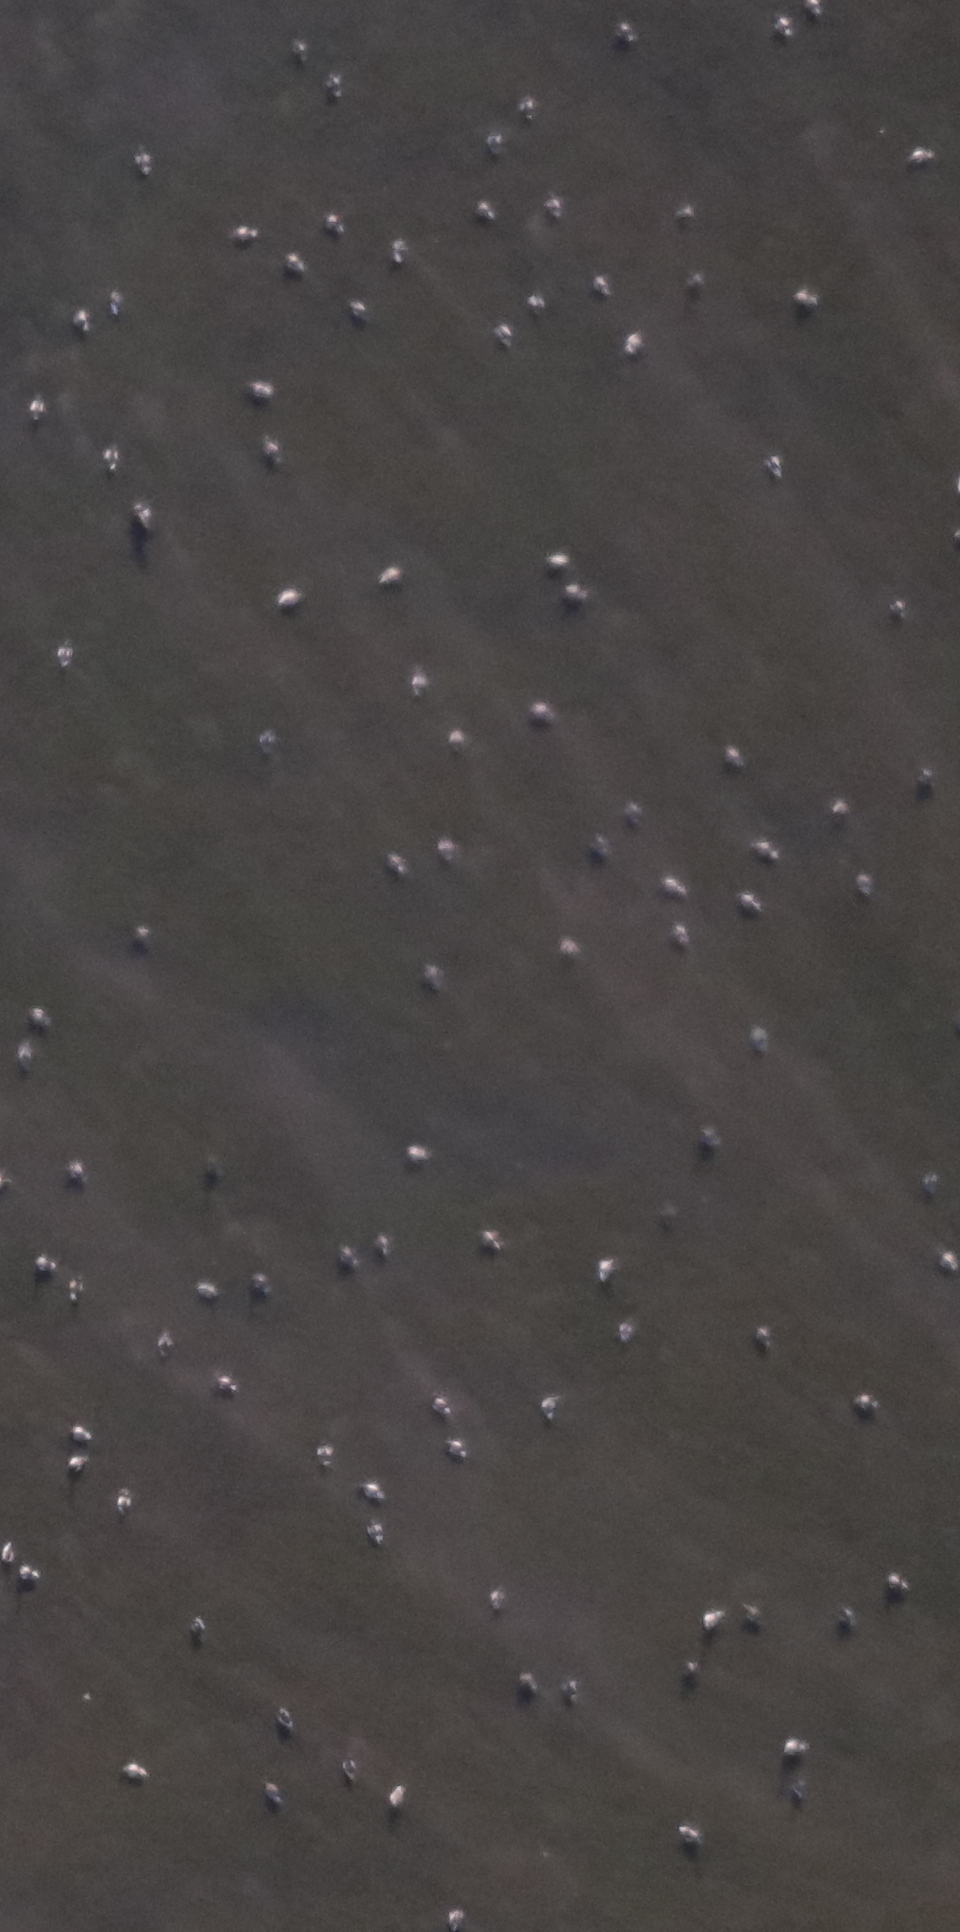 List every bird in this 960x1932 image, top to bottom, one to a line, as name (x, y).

brant (815, 2)
brant (785, 23)
brant (302, 42)
brant (627, 45)
brant (339, 92)
brant (527, 106)
brant (490, 135)
brant (921, 162)
brant (143, 163)
brant (556, 203)
brant (489, 214)
brant (688, 216)
brant (333, 223)
brant (243, 228)
brant (395, 245)
brant (302, 256)
brant (692, 284)
brant (601, 285)
brant (361, 299)
brant (812, 299)
brant (122, 300)
brant (542, 311)
brant (85, 317)
brant (506, 327)
brant (631, 333)
brant (261, 384)
brant (36, 401)
brant (269, 444)
brant (112, 453)
brant (782, 467)
brant (145, 511)
brant (555, 558)
brant (383, 571)
brant (288, 595)
brant (578, 596)
brant (901, 609)
brant (62, 653)
brant (415, 668)
brant (538, 707)
brant (273, 736)
brant (460, 744)
brant (737, 761)
brant (920, 789)
brant (845, 797)
brant (636, 817)
brant (757, 836)
brant (453, 847)
brant (602, 852)
brant (391, 854)
brant (673, 883)
brant (865, 890)
brant (736, 895)
brant (677, 925)
brant (149, 935)
brant (572, 947)
brant (428, 972)
brant (54, 1010)
brant (766, 1043)
brant (32, 1055)
brant (708, 1156)
brant (215, 1164)
brant (426, 1166)
brant (81, 1173)
brant (932, 1192)
brant (661, 1225)
brant (504, 1244)
brant (351, 1249)
brant (384, 1250)
brant (37, 1261)
brant (949, 1262)
brant (603, 1264)
brant (269, 1290)
brant (81, 1291)
brant (209, 1292)
brant (768, 1321)
brant (643, 1326)
brant (167, 1335)
brant (237, 1380)
brant (876, 1399)
brant (448, 1402)
brant (548, 1410)
brant (83, 1434)
brant (459, 1445)
brant (328, 1456)
brant (79, 1466)
brant (378, 1488)
brant (130, 1502)
brant (374, 1528)
brant (20, 1572)
brant (894, 1585)
brant (751, 1604)
brant (503, 1605)
brant (710, 1610)
brant (857, 1615)
brant (191, 1633)
brant (697, 1664)
brant (535, 1680)
brant (571, 1697)
brant (292, 1713)
brant (795, 1748)
brant (137, 1765)
brant (347, 1766)
brant (267, 1782)
brant (795, 1790)
brant (396, 1801)
brant (692, 1834)
brant (455, 1918)